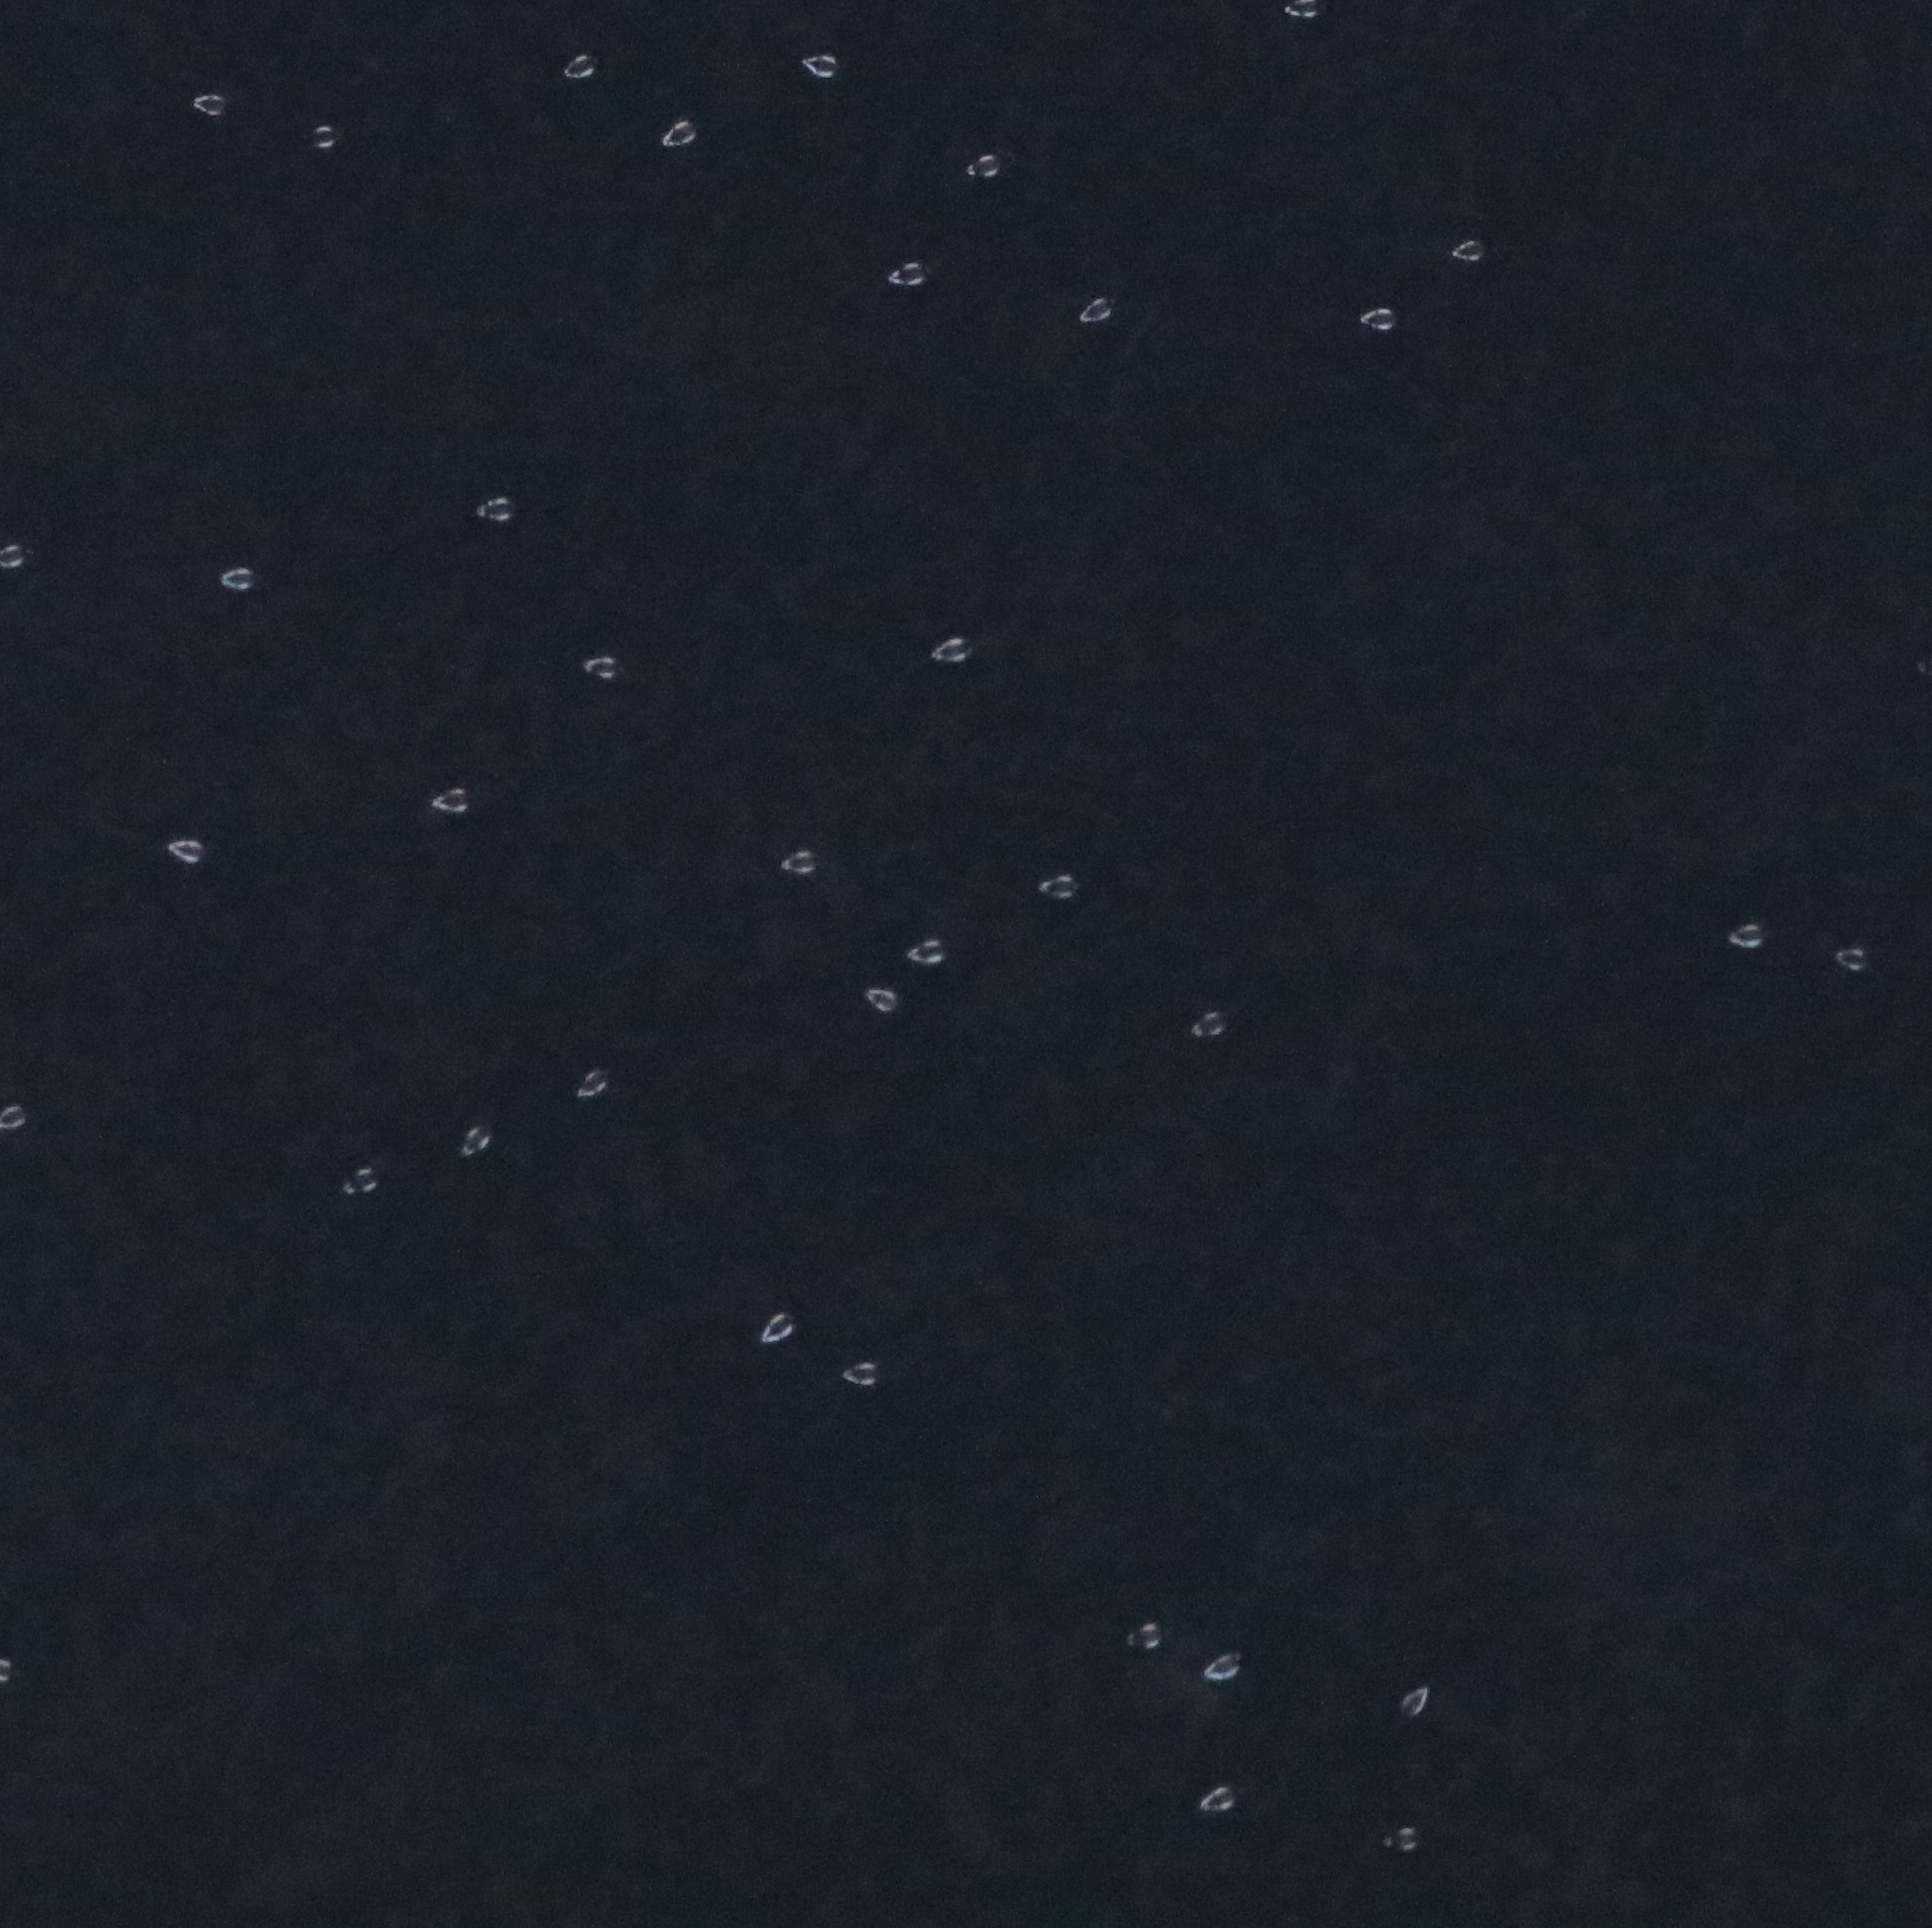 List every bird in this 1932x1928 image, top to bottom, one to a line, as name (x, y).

brant (1306, 9)
brant (825, 65)
brant (582, 67)
brant (213, 106)
brant (683, 133)
brant (325, 137)
brant (988, 166)
brant (1472, 251)
brant (912, 275)
brant (1098, 310)
brant (1381, 320)
brant (498, 511)
brant (13, 555)
brant (241, 581)
brant (953, 651)
brant (604, 668)
brant (455, 801)
brant (191, 852)
brant (803, 864)
brant (1063, 887)
brant (1749, 936)
brant (926, 951)
brant (1852, 960)
brant (883, 1002)
brant (1211, 1023)
brant (594, 1081)
brant (12, 1118)
brant (477, 1138)
brant (363, 1180)
brant (780, 1326)
brant (863, 1373)
brant (1147, 1636)
brant (1226, 1665)
brant (1412, 1703)
brant (1223, 1798)
brant (1405, 1839)